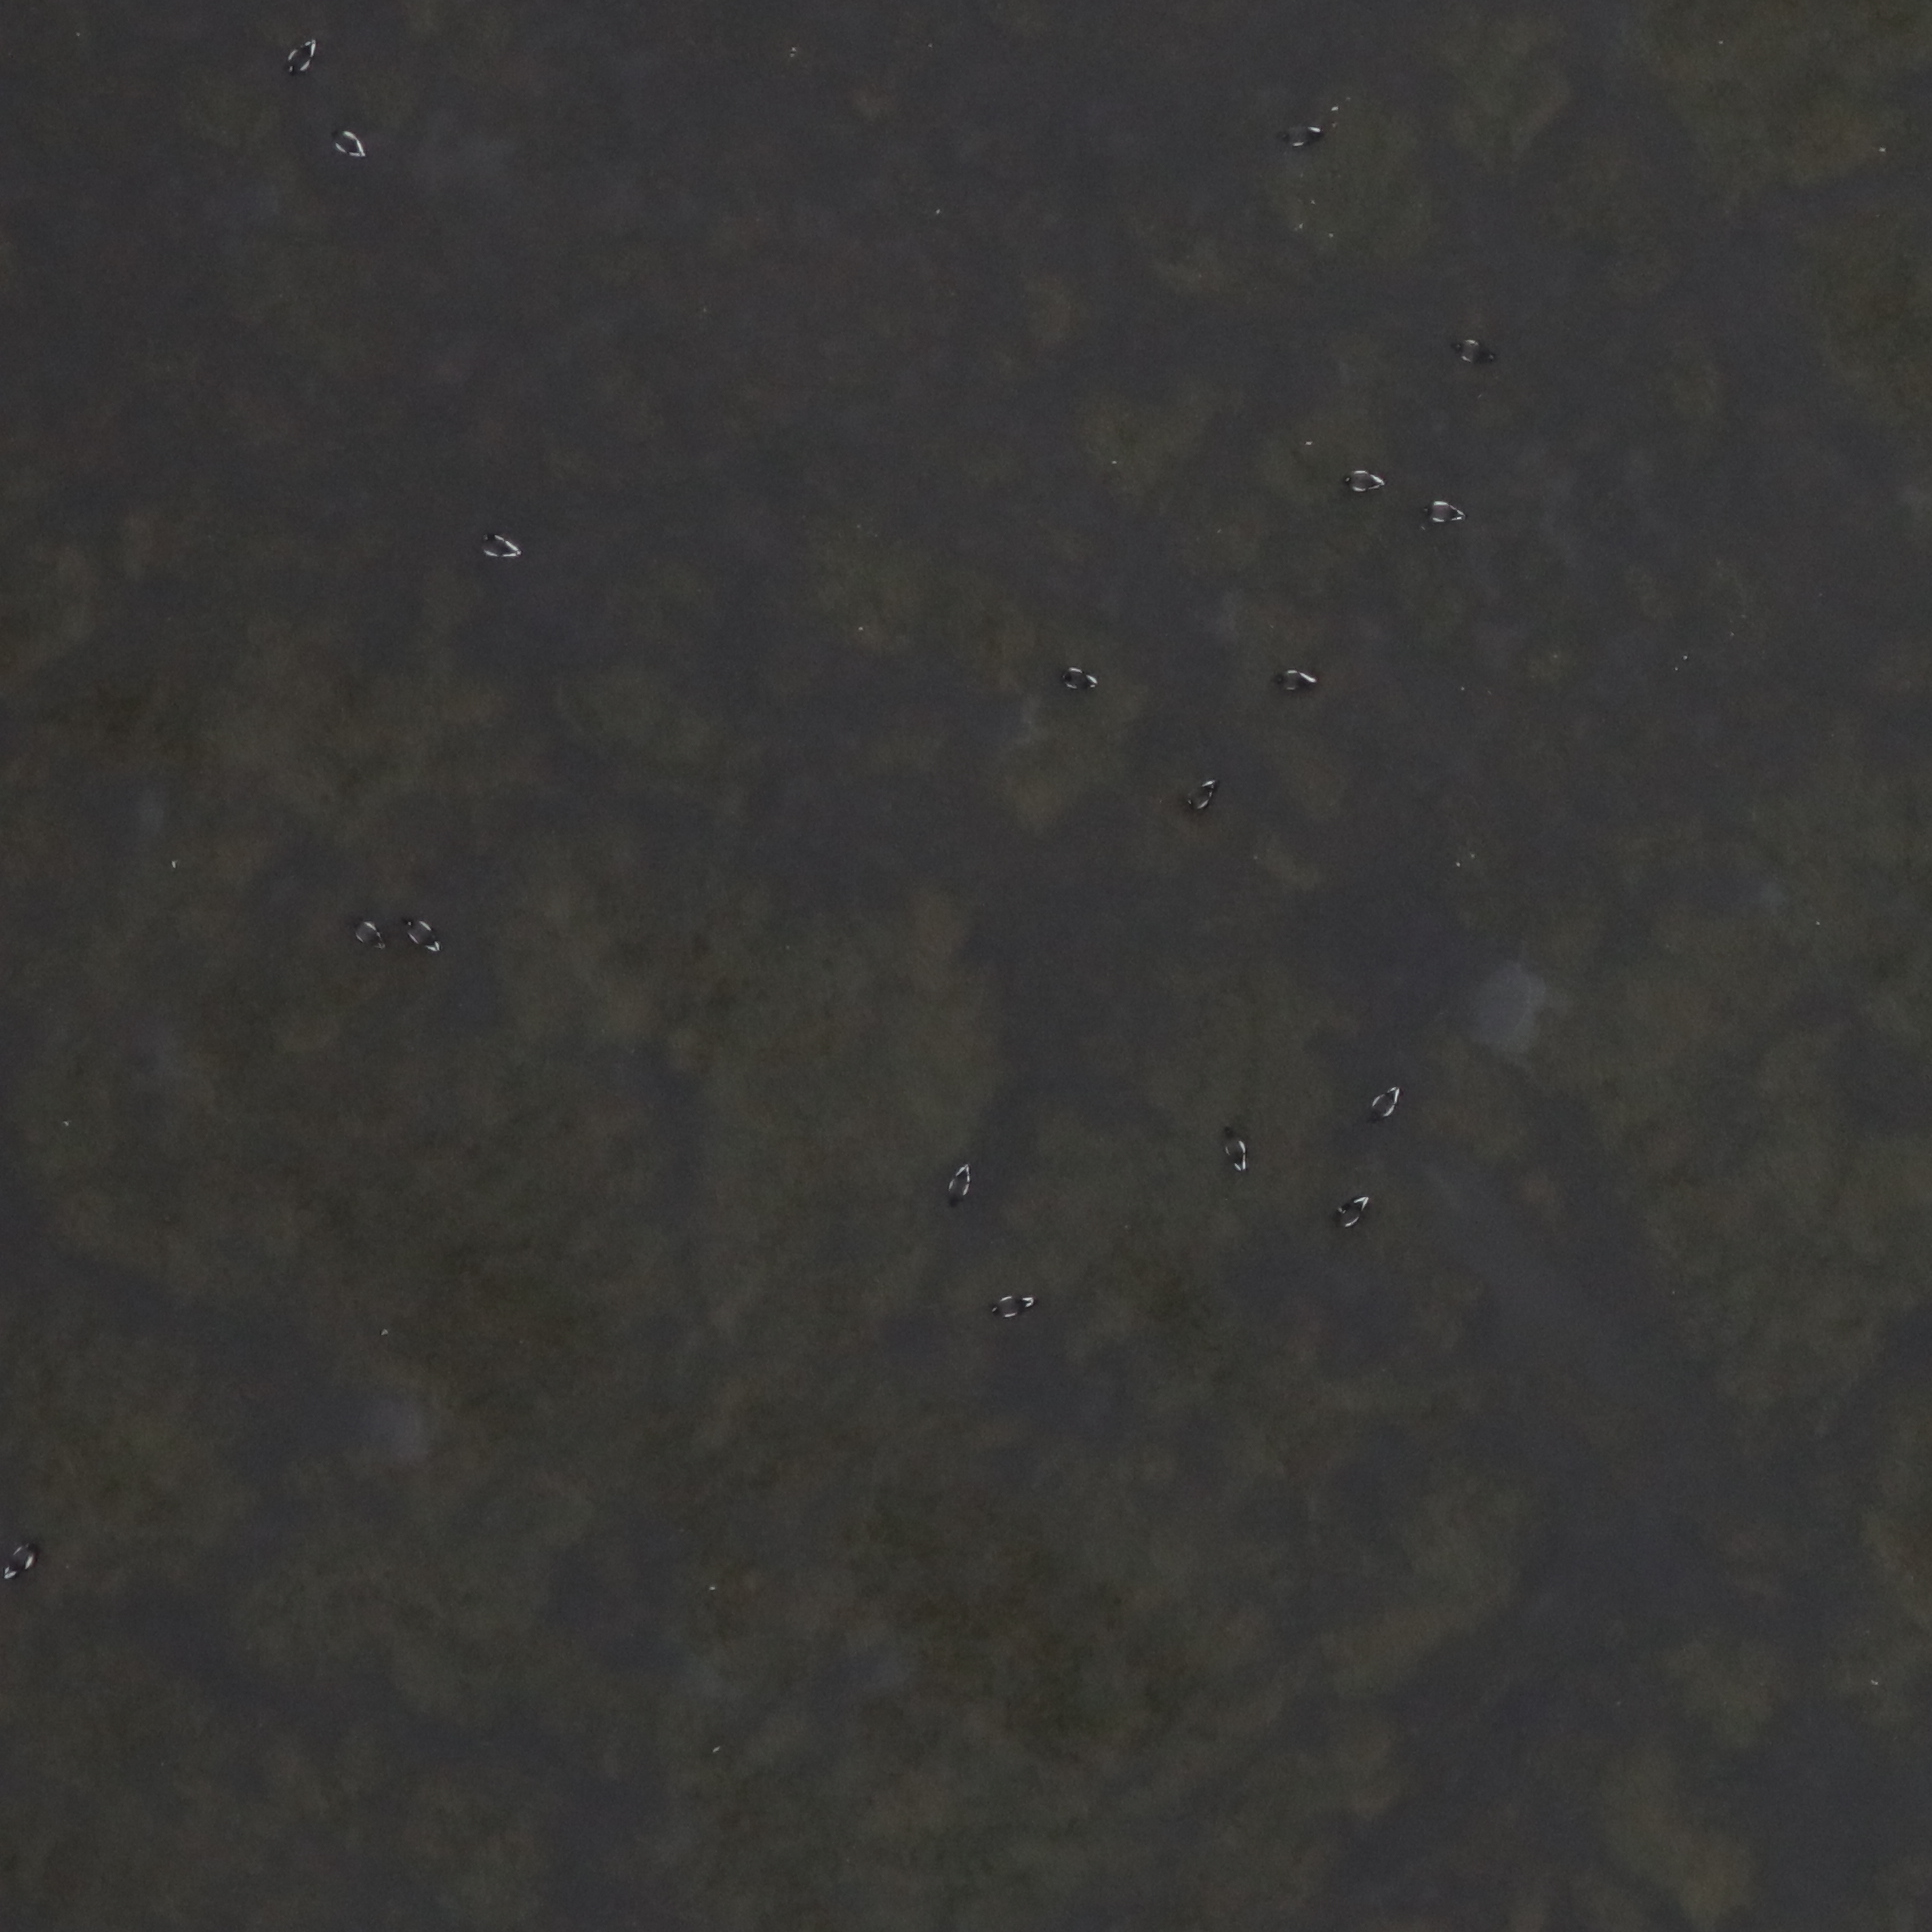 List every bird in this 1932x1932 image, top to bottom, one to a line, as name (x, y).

brant (301, 59)
brant (1302, 126)
brant (350, 140)
brant (1469, 345)
brant (1363, 481)
brant (1442, 514)
brant (495, 543)
brant (1083, 668)
brant (1289, 679)
brant (1212, 791)
brant (364, 931)
brant (422, 935)
brant (1384, 1103)
brant (1236, 1151)
brant (961, 1185)
brant (1352, 1212)
brant (1011, 1307)
brant (18, 1556)